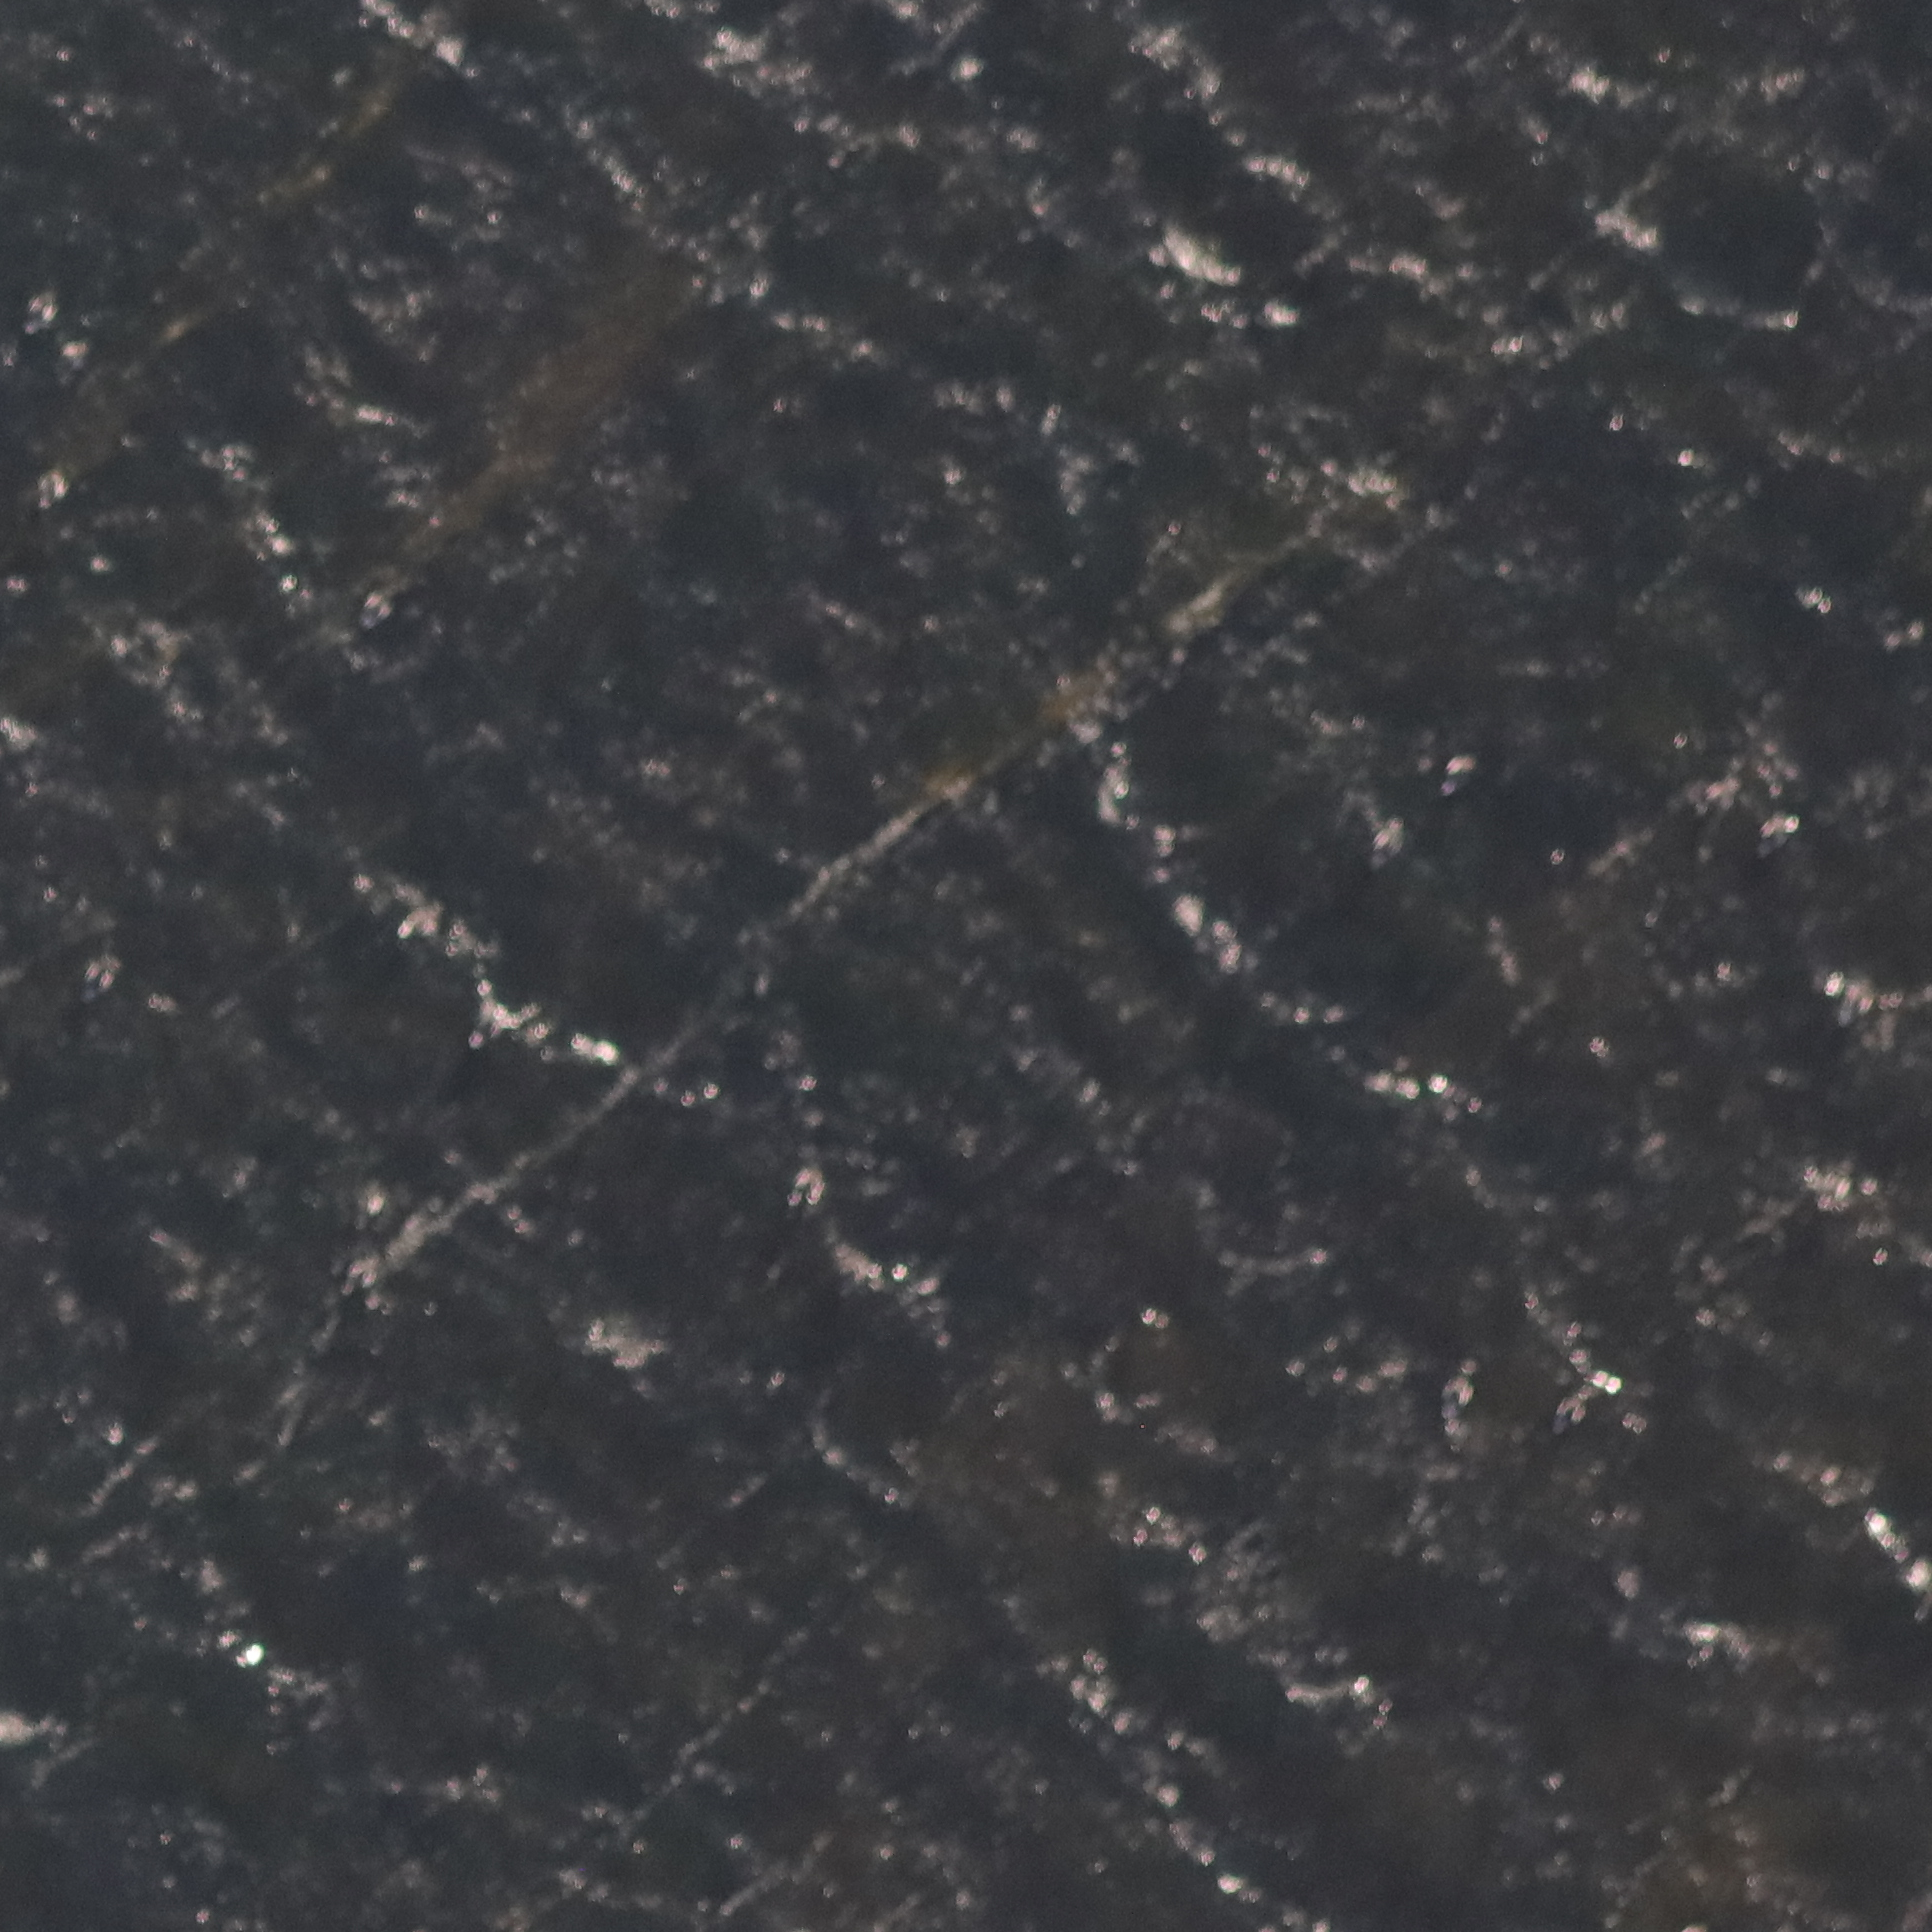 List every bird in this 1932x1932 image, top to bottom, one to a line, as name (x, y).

brant (42, 309)
brant (51, 489)
brant (374, 607)
brant (1456, 773)
brant (1771, 834)
brant (1391, 847)
brant (414, 921)
brant (100, 979)
brant (1857, 1000)
brant (488, 1025)
brant (808, 1188)
brant (360, 1277)
brant (1460, 1388)
brant (1573, 1411)